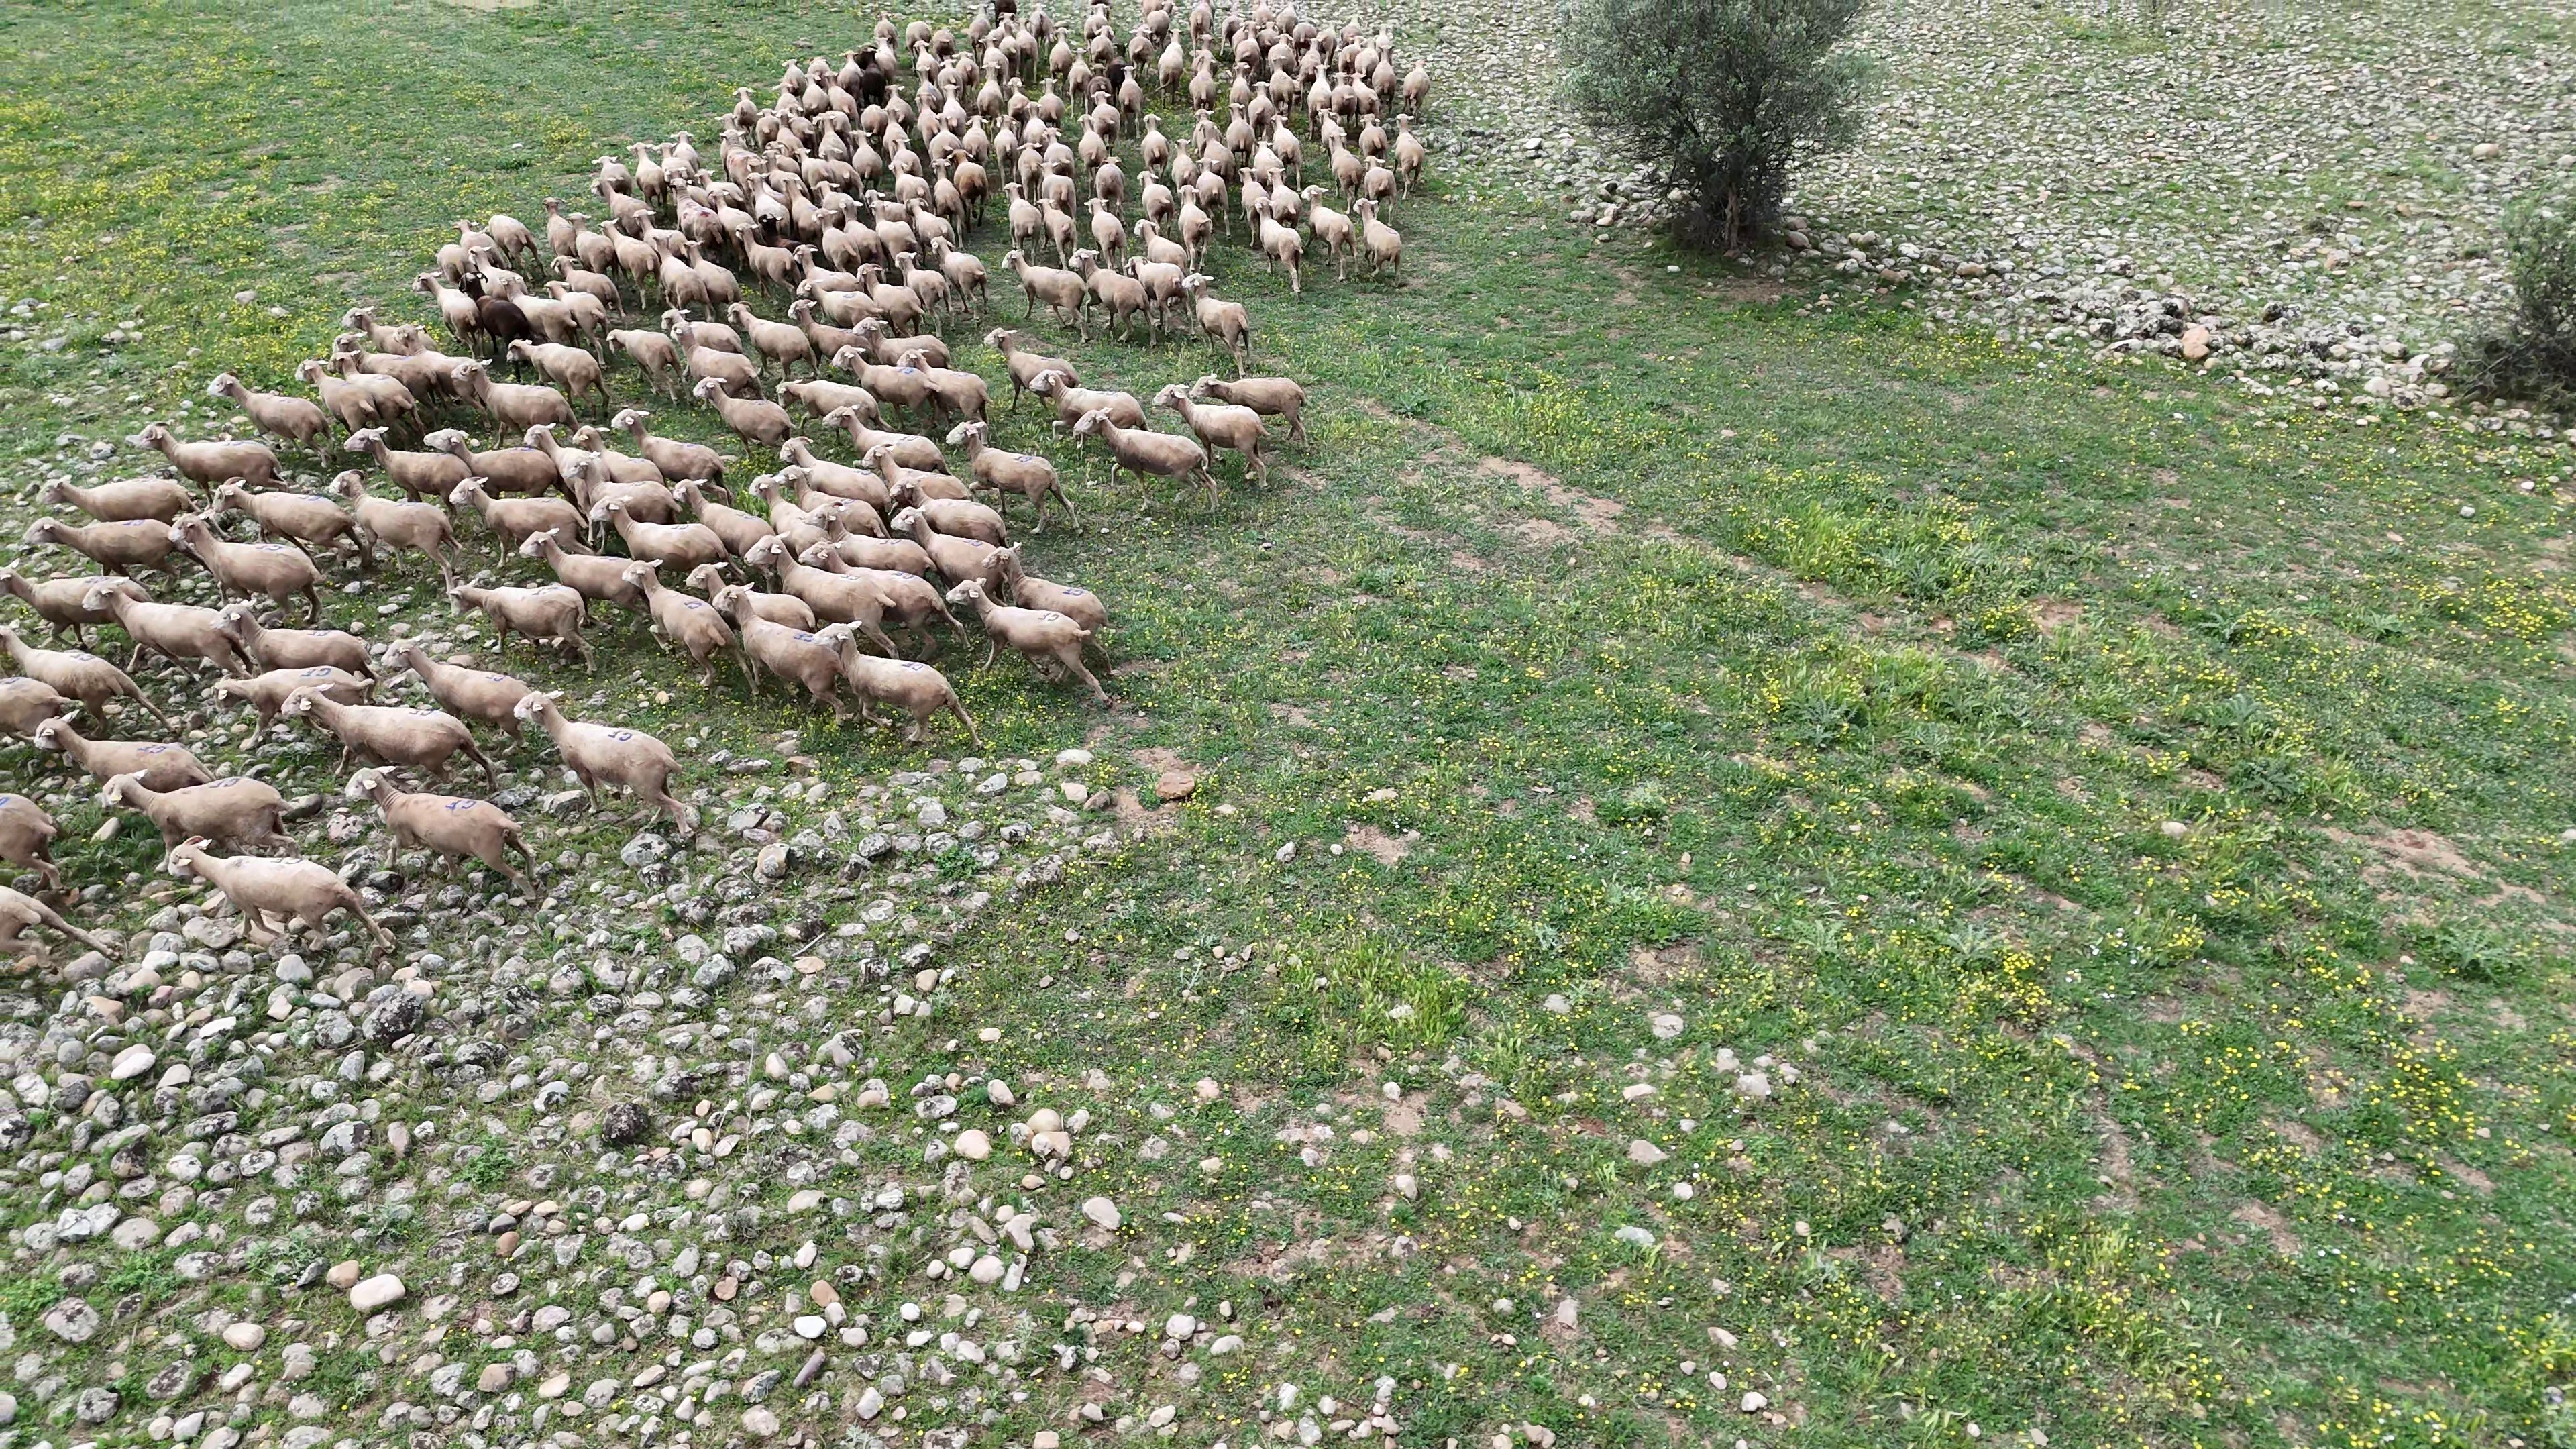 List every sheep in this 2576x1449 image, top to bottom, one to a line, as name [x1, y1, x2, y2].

sheep [991, 0, 1017, 28]
sheep [1143, 0, 1162, 23]
sheep [1189, 0, 1213, 60]
sheep [1209, 0, 1216, 33]
sheep [1251, 0, 1274, 33]
sheep [1147, 1, 1176, 52]
sheep [1276, 1, 1298, 37]
sheep [970, 4, 991, 70]
sheep [1027, 4, 1052, 66]
sheep [1084, 4, 1110, 62]
sheep [873, 10, 898, 50]
sheep [1220, 11, 1240, 57]
sheep [988, 12, 1016, 48]
sheep [1340, 13, 1363, 50]
sheep [1015, 17, 1039, 89]
sheep [1292, 18, 1316, 66]
sheep [999, 20, 1021, 77]
sheep [903, 21, 931, 76]
sheep [1235, 21, 1261, 82]
sheep [1256, 21, 1280, 77]
sheep [1316, 21, 1337, 64]
sheep [1232, 22, 1249, 57]
sheep [1376, 23, 1389, 56]
sheep [1090, 25, 1114, 77]
sheep [1129, 26, 1154, 86]
sheep [1049, 27, 1074, 99]
sheep [1154, 27, 1183, 109]
sheep [932, 28, 955, 64]
sheep [1268, 33, 1294, 76]
sheep [978, 34, 1009, 87]
sheep [1196, 34, 1218, 78]
sheep [872, 35, 897, 85]
sheep [1338, 35, 1363, 74]
sheep [1355, 38, 1379, 83]
sheep [1296, 38, 1321, 112]
sheep [913, 40, 940, 88]
sheep [1105, 42, 1129, 97]
sheep [1372, 45, 1397, 115]
sheep [1068, 47, 1093, 119]
sheep [836, 50, 863, 104]
sheep [858, 50, 886, 107]
sheep [952, 51, 980, 108]
sheep [1189, 53, 1217, 120]
sheep [1270, 55, 1294, 125]
sheep [807, 57, 831, 87]
sheep [782, 58, 804, 95]
sheep [937, 59, 963, 101]
sheep [1402, 58, 1430, 114]
sheep [977, 61, 1004, 140]
sheep [1230, 62, 1251, 122]
sheep [1086, 64, 1113, 109]
sheep [1308, 64, 1332, 142]
sheep [916, 65, 945, 114]
sheep [1118, 66, 1144, 139]
sheep [823, 71, 860, 130]
sheep [1331, 72, 1357, 130]
sheep [1350, 72, 1379, 128]
sheep [802, 73, 830, 116]
sheep [1007, 78, 1030, 116]
sheep [1038, 78, 1064, 127]
sheep [772, 81, 800, 111]
sheep [1248, 81, 1274, 141]
sheep [886, 84, 914, 136]
sheep [940, 84, 966, 138]
sheep [733, 87, 759, 150]
sheep [1091, 91, 1120, 156]
sheep [915, 92, 940, 150]
sheep [1022, 101, 1048, 142]
sheep [786, 103, 817, 158]
sheep [1226, 103, 1255, 167]
sheep [861, 104, 887, 133]
sheep [883, 105, 911, 161]
sheep [755, 108, 780, 152]
sheep [1318, 108, 1347, 171]
sheep [1191, 109, 1215, 158]
sheep [776, 109, 804, 151]
sheep [714, 113, 748, 160]
sheep [812, 113, 849, 162]
sheep [928, 113, 962, 168]
sheep [1269, 114, 1302, 192]
sheep [1359, 114, 1387, 169]
sheep [1386, 114, 1424, 201]
sheep [994, 114, 1019, 198]
sheep [1077, 114, 1106, 199]
sheep [1141, 114, 1170, 184]
sheep [962, 115, 991, 168]
sheep [1199, 121, 1236, 190]
sheep [1042, 128, 1075, 178]
sheep [719, 129, 768, 191]
sheep [1329, 130, 1362, 215]
sheep [849, 130, 883, 191]
sheep [670, 131, 700, 172]
sheep [890, 138, 923, 177]
sheep [1172, 138, 1198, 190]
sheep [1254, 139, 1284, 182]
sheep [766, 141, 801, 175]
sheep [625, 142, 668, 211]
sheep [652, 142, 695, 207]
sheep [1017, 143, 1043, 212]
sheep [792, 147, 836, 205]
sheep [819, 147, 864, 201]
sheep [947, 149, 988, 233]
sheep [762, 150, 804, 194]
sheep [591, 155, 632, 197]
sheep [1363, 155, 1396, 227]
sheep [1096, 156, 1127, 227]
sheep [1195, 157, 1231, 238]
sheep [747, 158, 791, 211]
sheep [928, 159, 965, 251]
sheep [888, 160, 932, 213]
sheep [1036, 161, 1077, 219]
sheep [664, 166, 710, 207]
sheep [1265, 166, 1302, 229]
sheep [1238, 167, 1270, 247]
sheep [694, 168, 747, 211]
sheep [1137, 171, 1175, 240]
sheep [745, 172, 791, 238]
sheep [590, 177, 655, 240]
sheep [670, 177, 726, 267]
sheep [782, 178, 822, 253]
sheep [811, 181, 857, 227]
sheep [1003, 182, 1043, 266]
sheep [1177, 185, 1213, 274]
sheep [1301, 185, 1361, 282]
sheep [707, 189, 757, 273]
sheep [864, 189, 908, 222]
sheep [542, 196, 578, 258]
sheep [838, 197, 888, 283]
sheep [903, 197, 956, 265]
sheep [1254, 197, 1304, 293]
sheep [1036, 198, 1078, 270]
sheep [1084, 198, 1127, 276]
sheep [1353, 198, 1403, 288]
sheep [869, 200, 921, 269]
sheep [815, 208, 861, 272]
sheep [565, 212, 624, 311]
sheep [757, 213, 803, 273]
sheep [484, 215, 548, 282]
sheep [452, 219, 507, 270]
sheep [598, 219, 662, 310]
sheep [1134, 218, 1187, 307]
sheep [735, 223, 801, 305]
sheep [652, 234, 716, 323]
sheep [931, 236, 989, 326]
sheep [680, 240, 741, 322]
sheep [435, 244, 477, 285]
sheep [790, 245, 864, 293]
sheep [467, 246, 529, 298]
sheep [1068, 248, 1157, 349]
sheep [1002, 249, 1089, 344]
sheep [895, 252, 954, 341]
sheep [550, 255, 629, 330]
sheep [1123, 256, 1198, 342]
sheep [854, 263, 925, 337]
sheep [412, 269, 486, 359]
sheep [497, 270, 577, 346]
sheep [459, 272, 535, 382]
sheep [1182, 272, 1251, 379]
sheep [796, 279, 885, 329]
sheep [544, 280, 615, 367]
sheep [788, 299, 874, 375]
sheep [726, 300, 821, 384]
sheep [340, 306, 442, 355]
sheep [661, 308, 742, 379]
sheep [852, 317, 951, 368]
sheep [670, 321, 764, 401]
sheep [393, 324, 492, 431]
sheep [982, 327, 1082, 411]
sheep [607, 329, 693, 405]
sheep [332, 331, 448, 412]
sheep [507, 339, 610, 423]
sheep [832, 345, 941, 436]
sheep [896, 348, 993, 425]
sheep [328, 350, 426, 441]
sheep [451, 357, 580, 449]
sheep [295, 358, 392, 467]
sheep [1029, 368, 1150, 449]
sheep [207, 371, 337, 468]
sheep [1190, 373, 1309, 449]
sheep [693, 376, 796, 459]
sheep [775, 379, 896, 446]
sheep [1152, 383, 1269, 489]
sheep [821, 404, 953, 476]
sheep [1073, 408, 1219, 511]
sheep [611, 408, 733, 506]
sheep [946, 420, 1083, 538]
sheep [132, 423, 288, 510]
sheep [524, 422, 611, 545]
sheep [572, 425, 665, 486]
sheep [343, 426, 473, 526]
sheep [424, 428, 579, 508]
sheep [779, 436, 891, 518]
sheep [861, 444, 974, 502]
sheep [565, 450, 683, 555]
sheep [773, 465, 891, 539]
sheep [327, 470, 463, 597]
sheep [36, 474, 232, 541]
sheep [748, 473, 828, 557]
sheep [212, 477, 366, 572]
sheep [449, 477, 596, 568]
sheep [590, 494, 748, 582]
sheep [800, 502, 938, 578]
sheep [890, 505, 1009, 606]
sheep [167, 510, 323, 626]
sheep [22, 516, 213, 599]
sheep [744, 530, 900, 660]
sheep [799, 537, 970, 661]
sheep [981, 542, 1113, 675]
sheep [0, 557, 154, 649]
sheep [622, 559, 759, 694]
sheep [686, 562, 817, 633]
sheep [82, 577, 253, 683]
sheep [448, 576, 597, 676]
sheep [946, 577, 1113, 707]
sheep [712, 582, 847, 728]
sheep [208, 598, 375, 705]
sheep [0, 618, 178, 736]
sheep [813, 620, 982, 746]
sheep [381, 636, 533, 756]
sheep [0, 676, 72, 743]
sheep [282, 683, 499, 793]
sheep [513, 689, 695, 840]
sheep [34, 709, 216, 792]
sheep [345, 766, 547, 903]
sheep [101, 768, 300, 875]
sheep [0, 793, 64, 891]
sheep [167, 836, 395, 955]
sheep [0, 885, 123, 975]